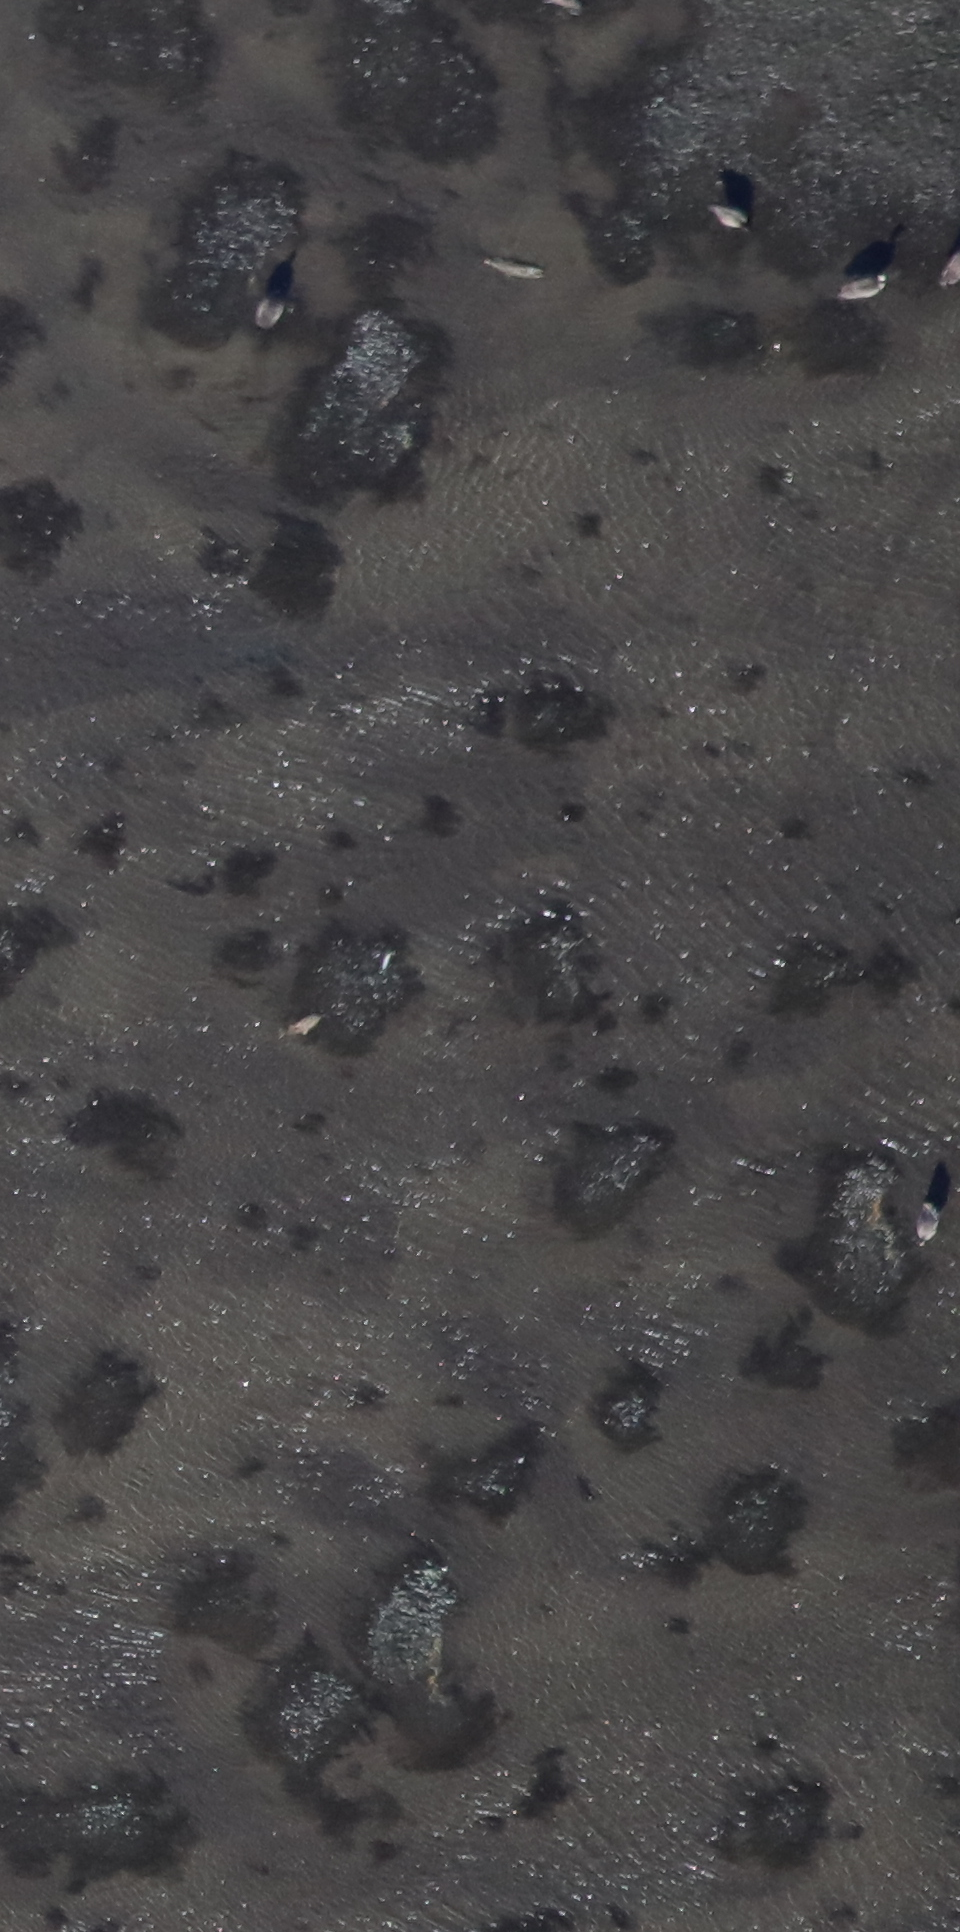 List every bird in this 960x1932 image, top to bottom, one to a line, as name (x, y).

Canada goose (730, 213)
Canada goose (861, 285)
Canada goose (270, 307)
Canada goose (925, 1228)